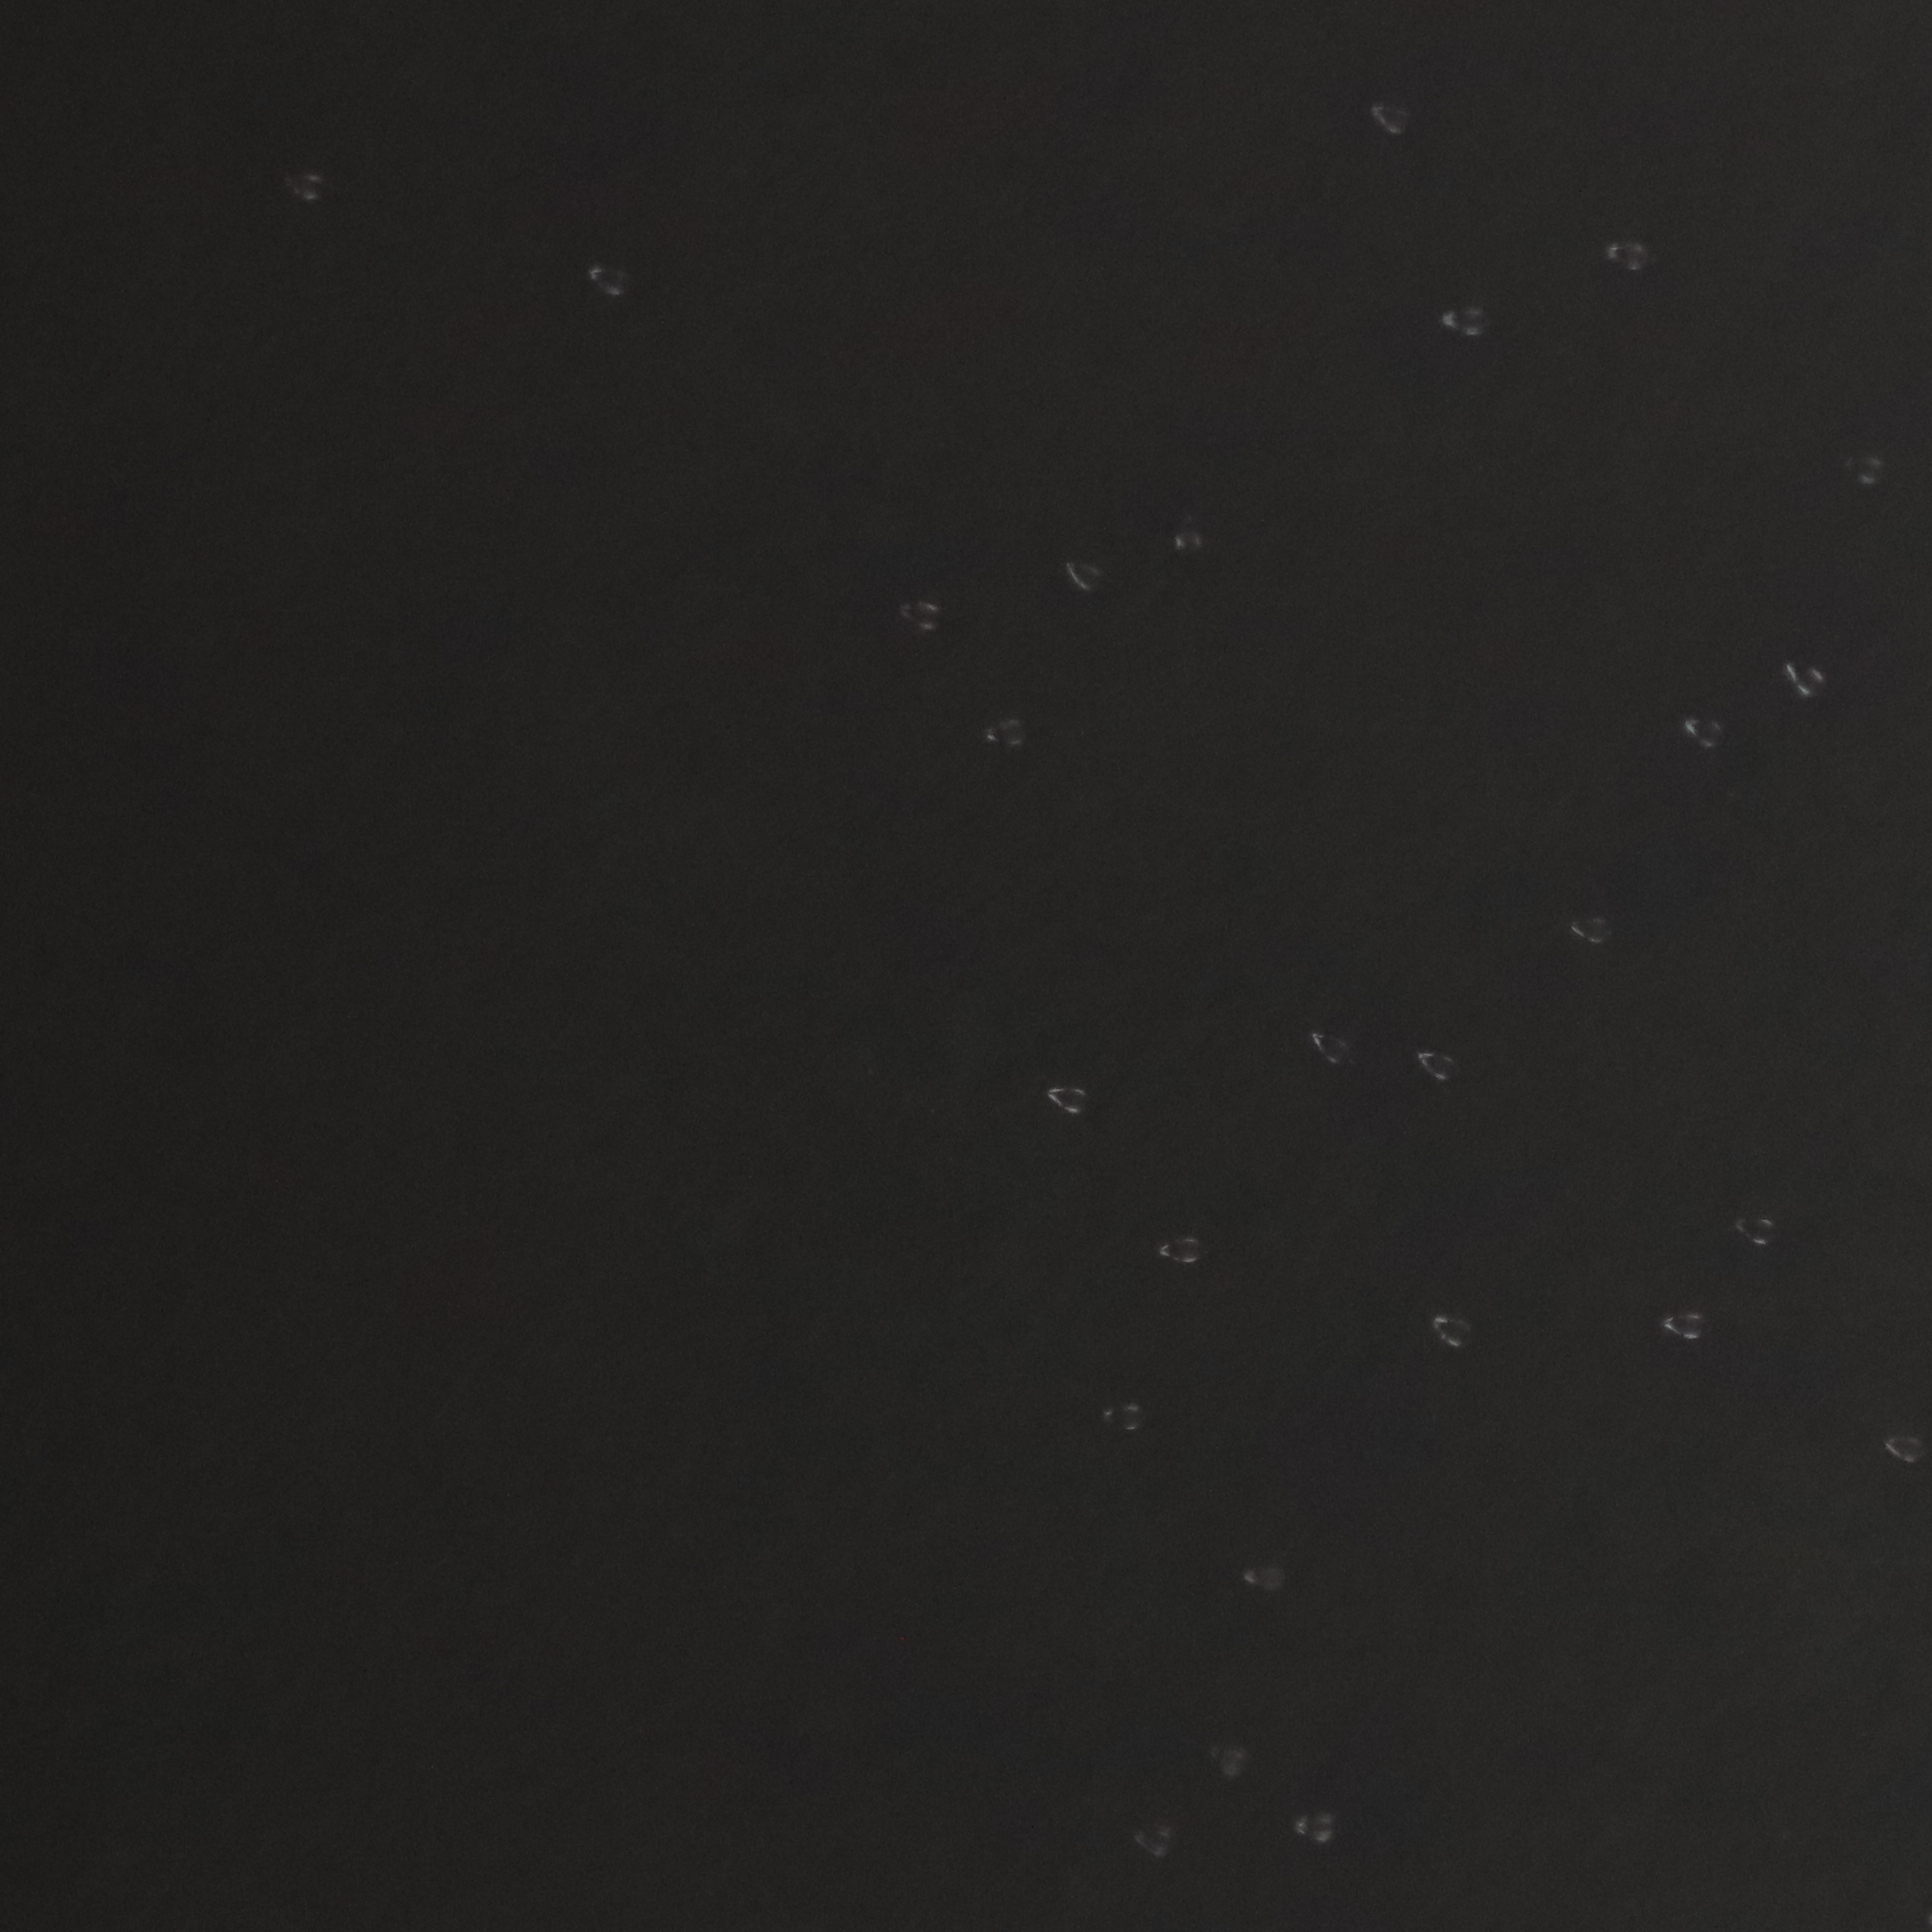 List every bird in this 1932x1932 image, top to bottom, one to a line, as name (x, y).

brant (1395, 113)
brant (309, 185)
brant (1627, 258)
brant (611, 274)
brant (1469, 327)
brant (1858, 468)
brant (1192, 533)
brant (1086, 576)
brant (919, 614)
brant (1806, 678)
brant (1014, 732)
brant (1703, 736)
brant (1591, 925)
brant (1321, 1047)
brant (1440, 1060)
brant (1069, 1098)
brant (1749, 1220)
brant (1184, 1251)
brant (1688, 1324)
brant (1449, 1334)
brant (1119, 1420)
brant (1902, 1443)
brant (1270, 1575)
brant (1232, 1759)
brant (1323, 1819)
brant (1151, 1832)